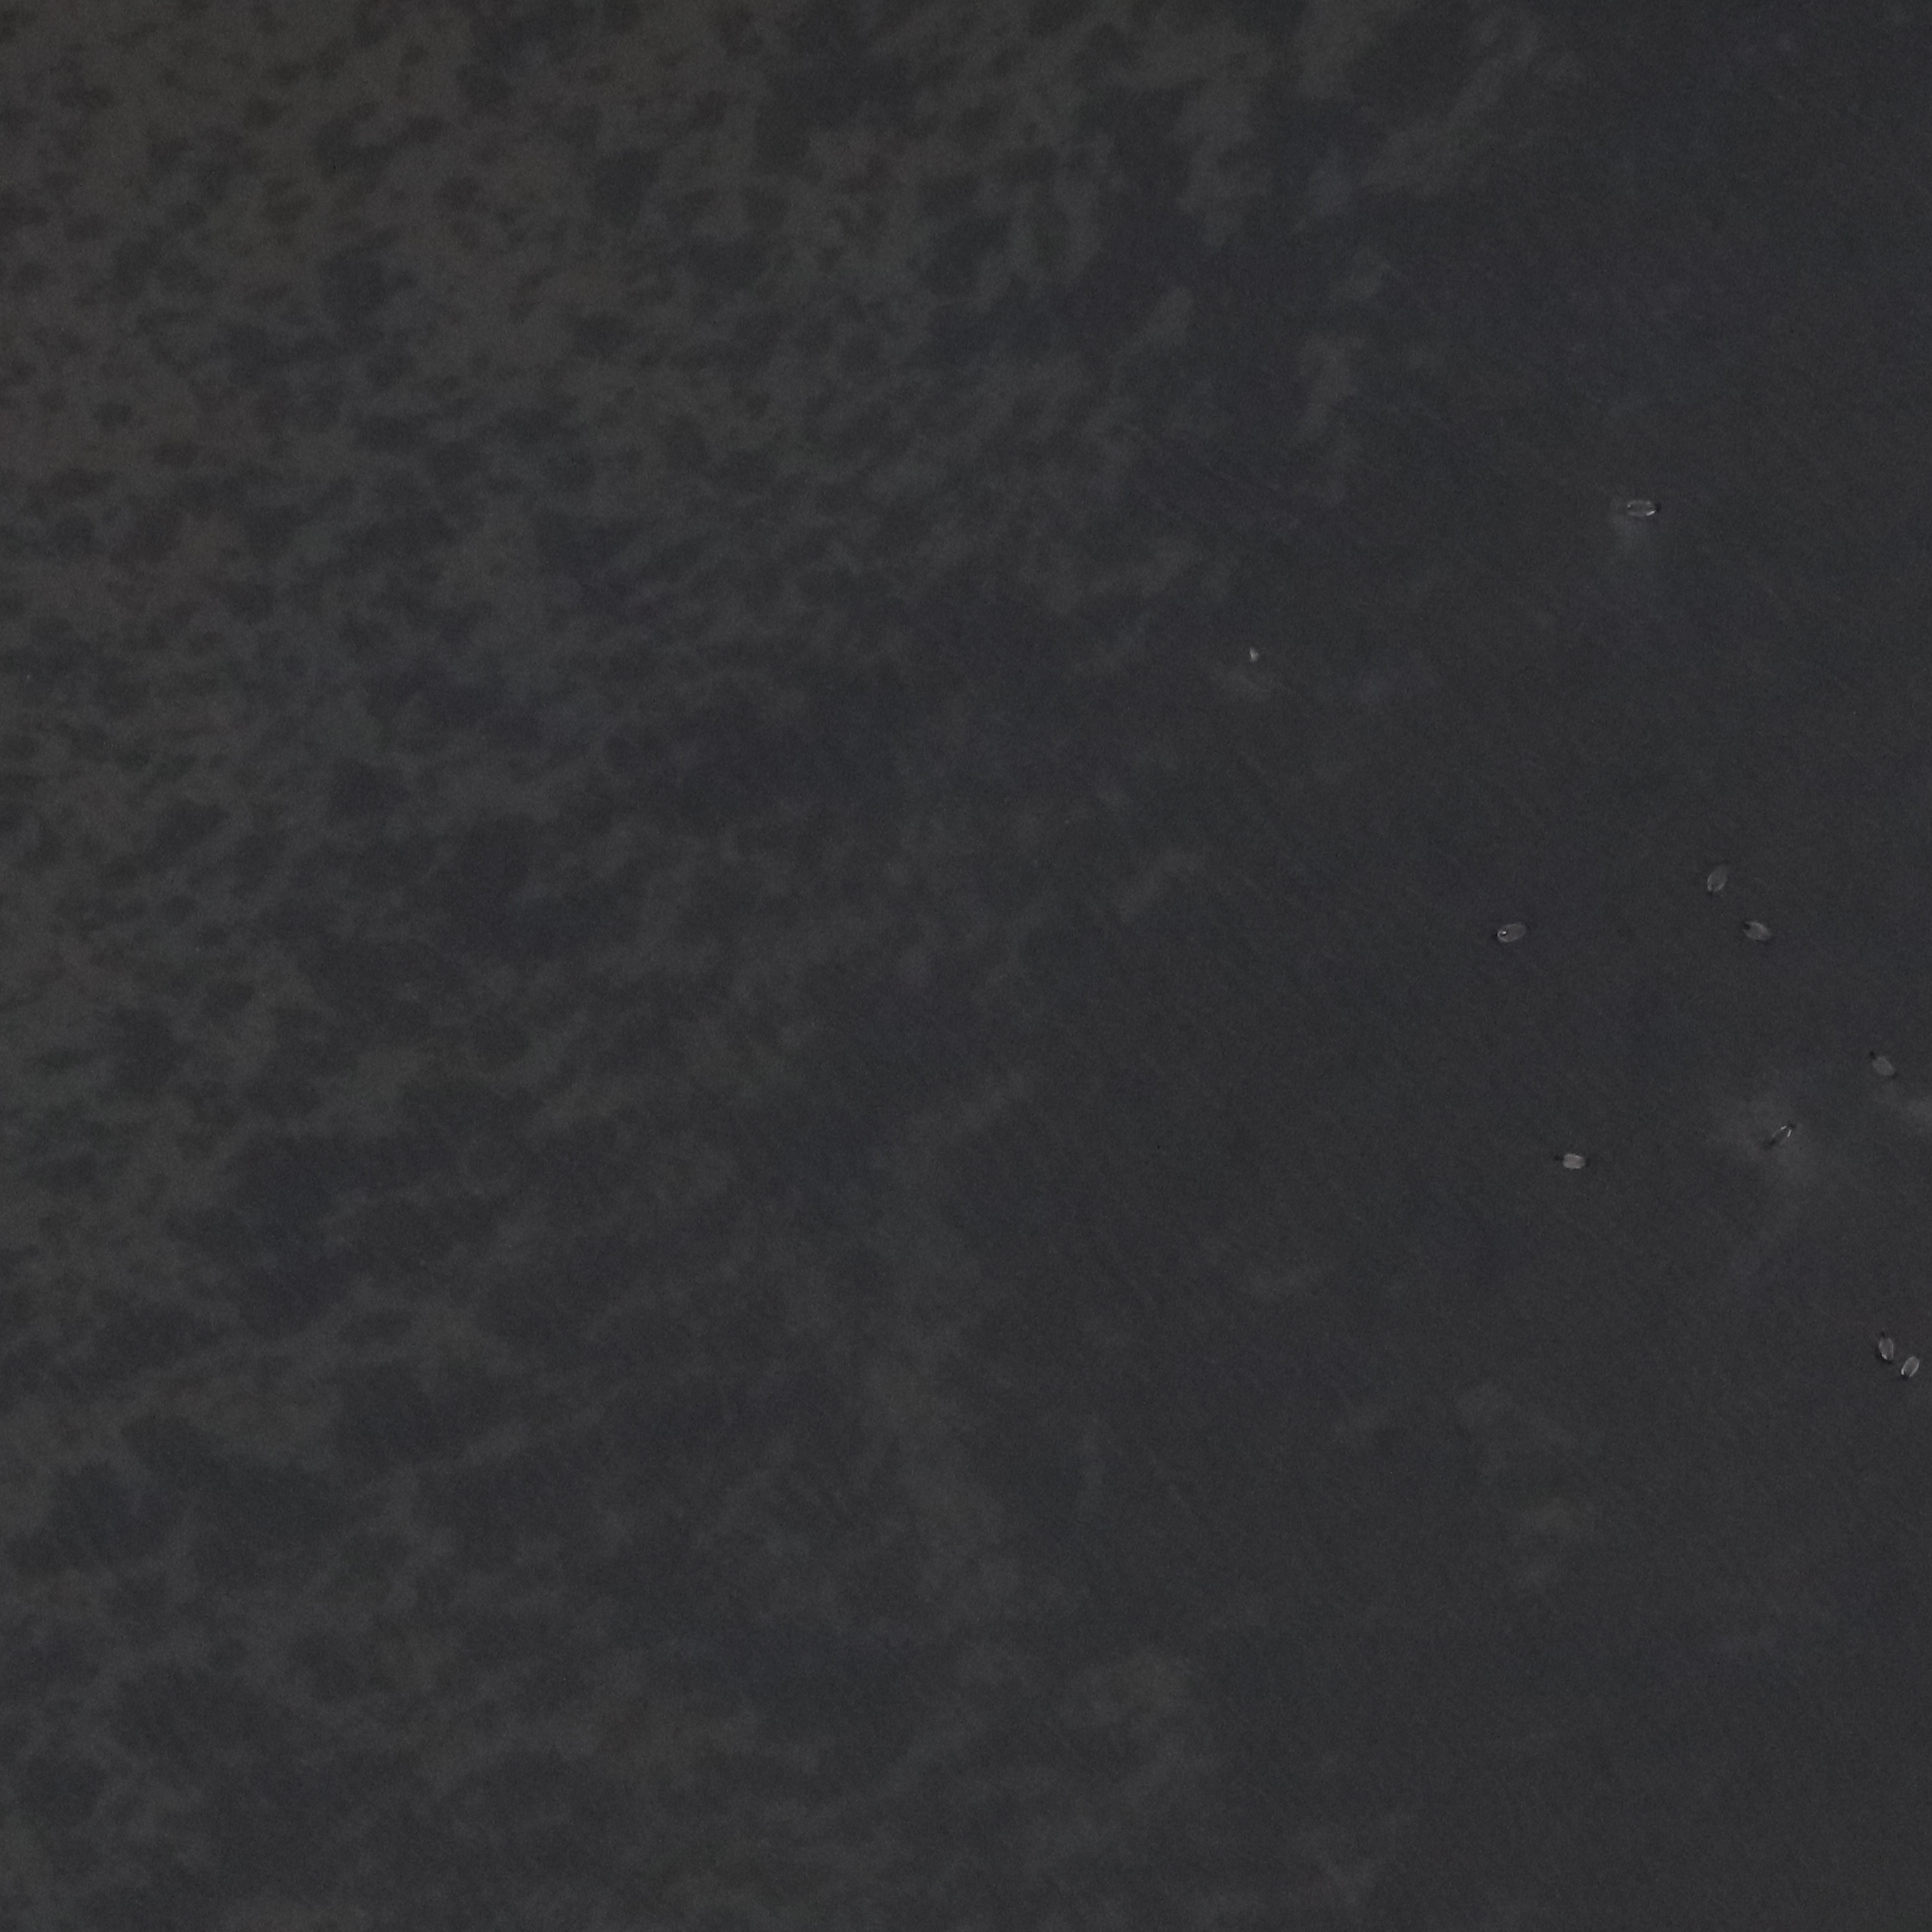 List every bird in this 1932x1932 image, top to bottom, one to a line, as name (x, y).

Canada goose (1640, 508)
Canada goose (1720, 880)
Canada goose (1516, 930)
Canada goose (1757, 934)
Canada goose (1885, 1064)
Canada goose (1780, 1135)
Canada goose (1573, 1163)
Canada goose (1885, 1348)
Canada goose (1911, 1366)